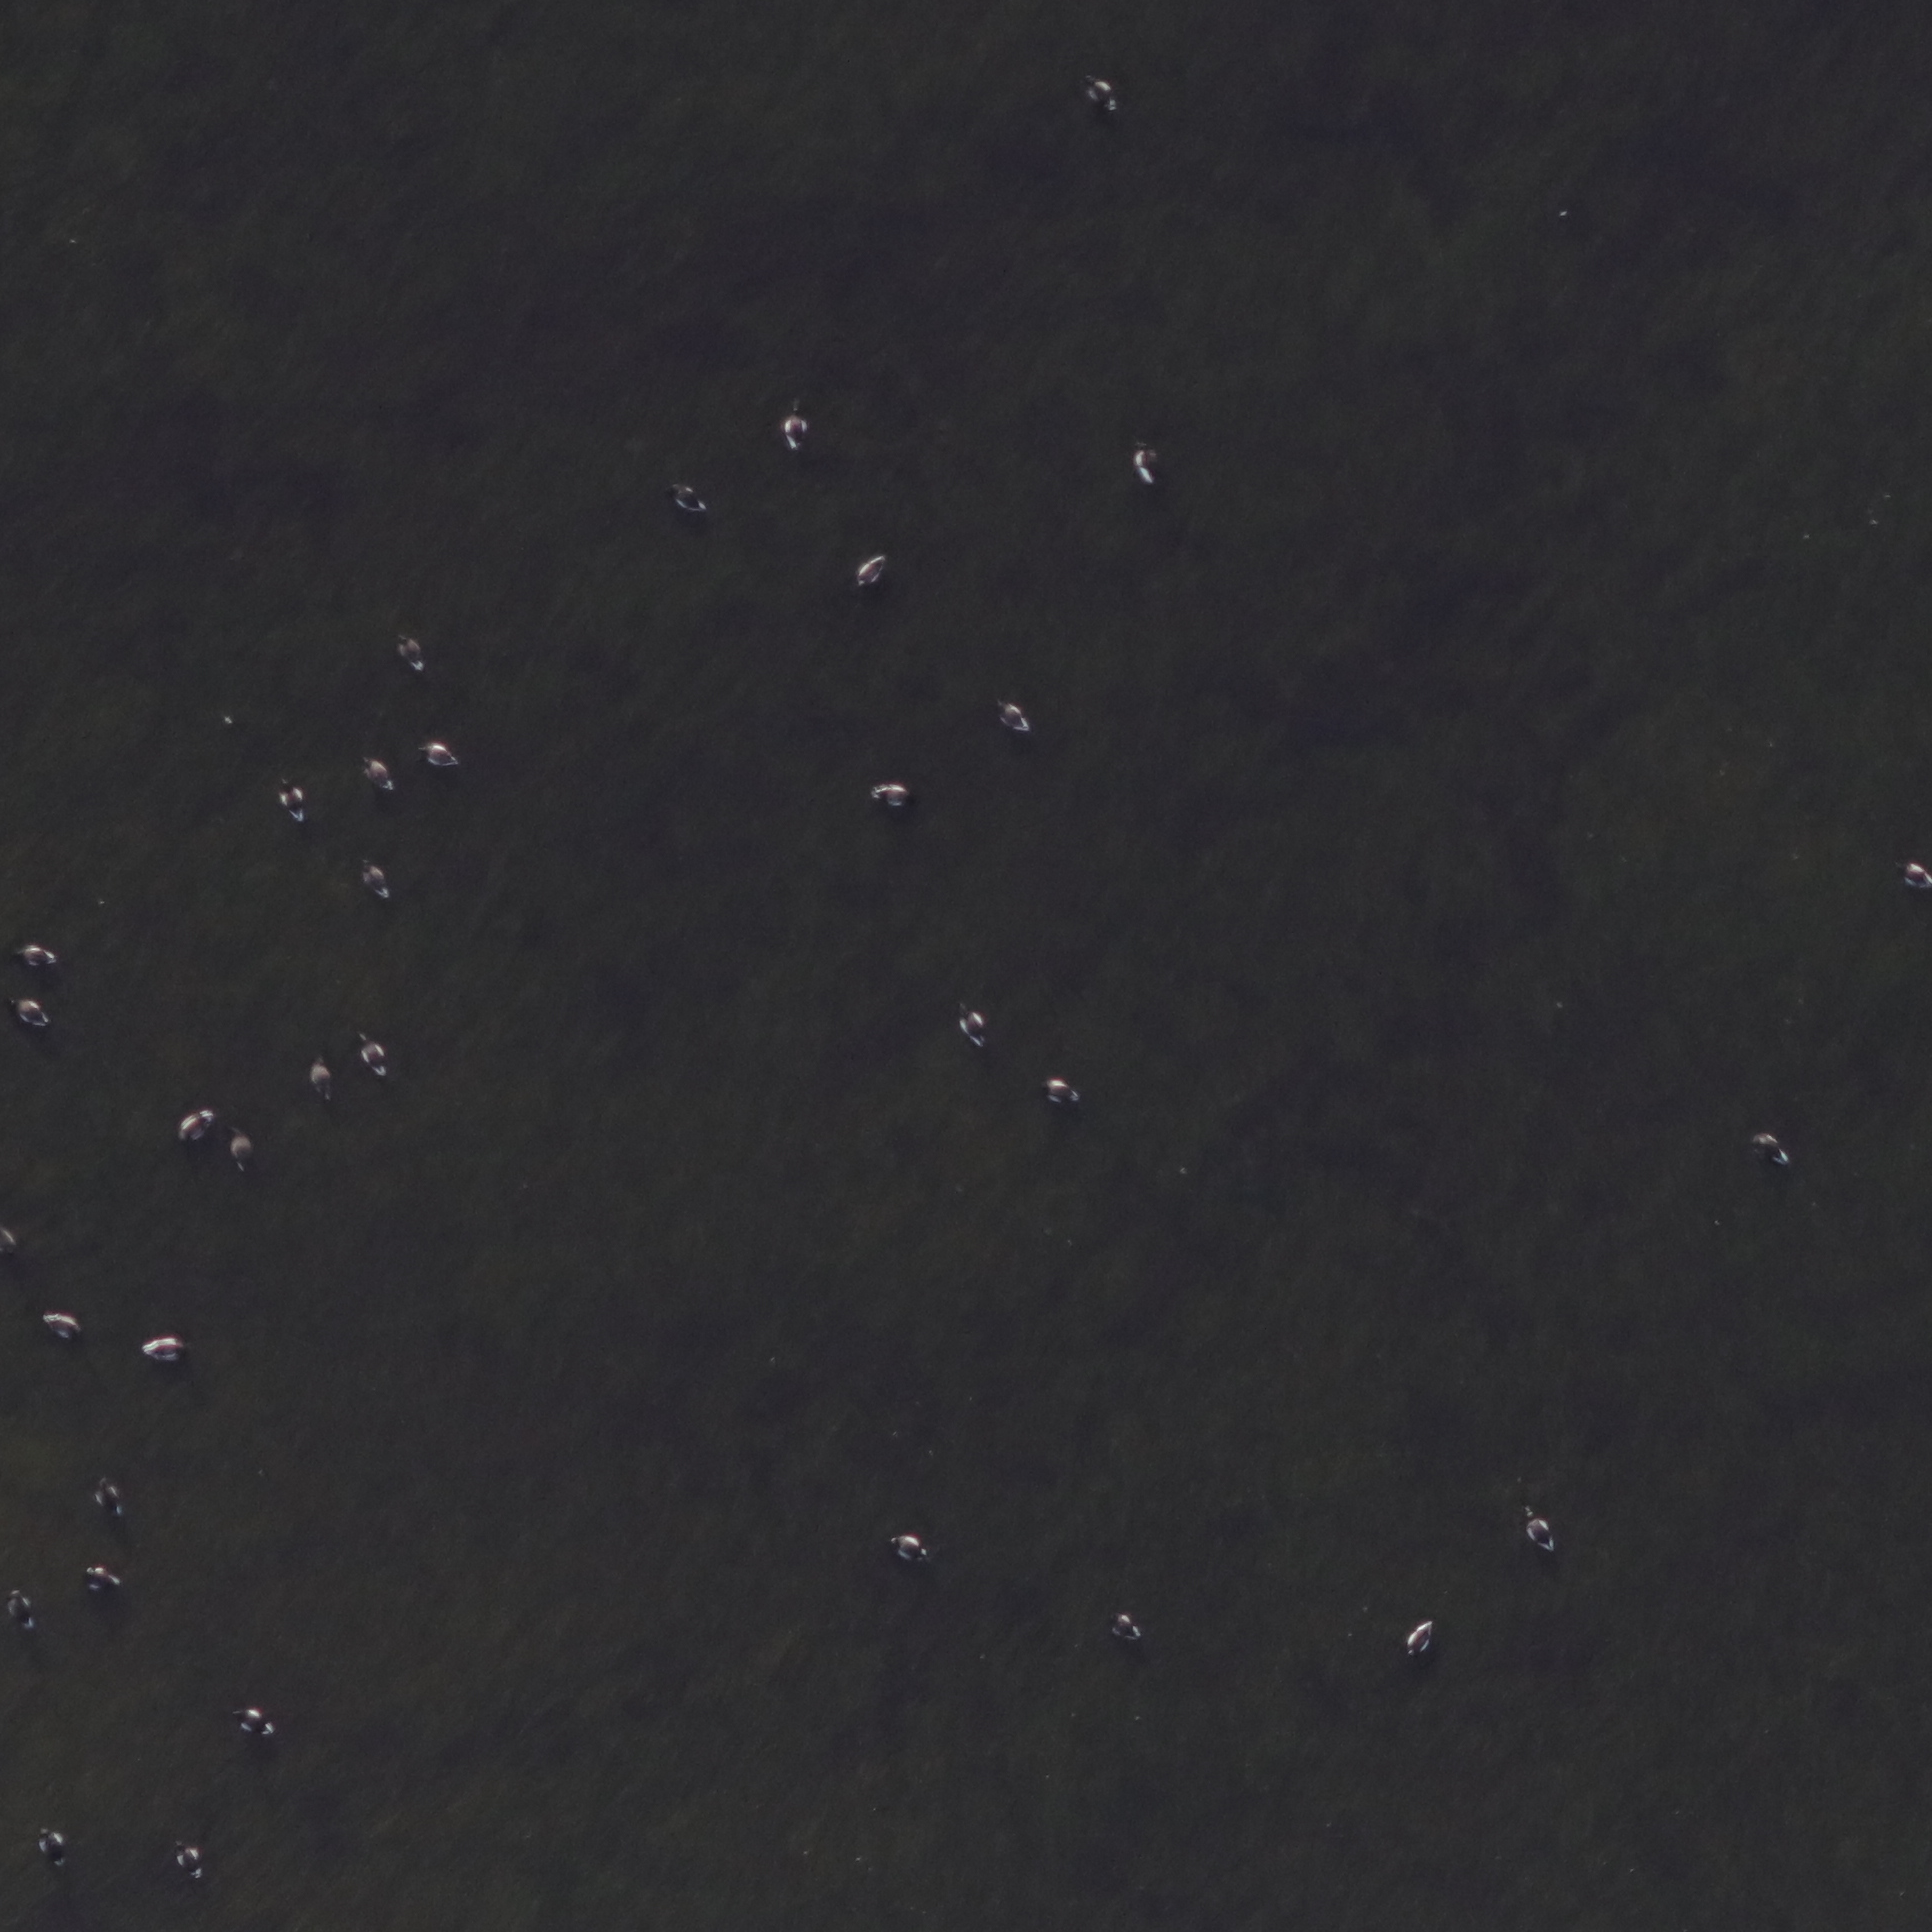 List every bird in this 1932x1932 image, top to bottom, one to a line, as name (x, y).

brant (1100, 95)
brant (796, 426)
brant (1148, 462)
brant (691, 500)
brant (867, 575)
brant (414, 643)
brant (1016, 716)
brant (441, 749)
brant (374, 771)
brant (895, 799)
brant (294, 800)
brant (368, 876)
brant (1915, 880)
brant (35, 956)
brant (30, 1011)
brant (973, 1027)
brant (374, 1058)
brant (317, 1076)
brant (1061, 1093)
brant (197, 1128)
brant (1777, 1146)
brant (242, 1149)
brant (62, 1325)
brant (165, 1347)
brant (104, 1494)
brant (1539, 1532)
brant (901, 1545)
brant (101, 1576)
brant (21, 1613)
brant (1123, 1625)
brant (1421, 1638)
brant (248, 1729)
brant (52, 1844)
brant (188, 1860)